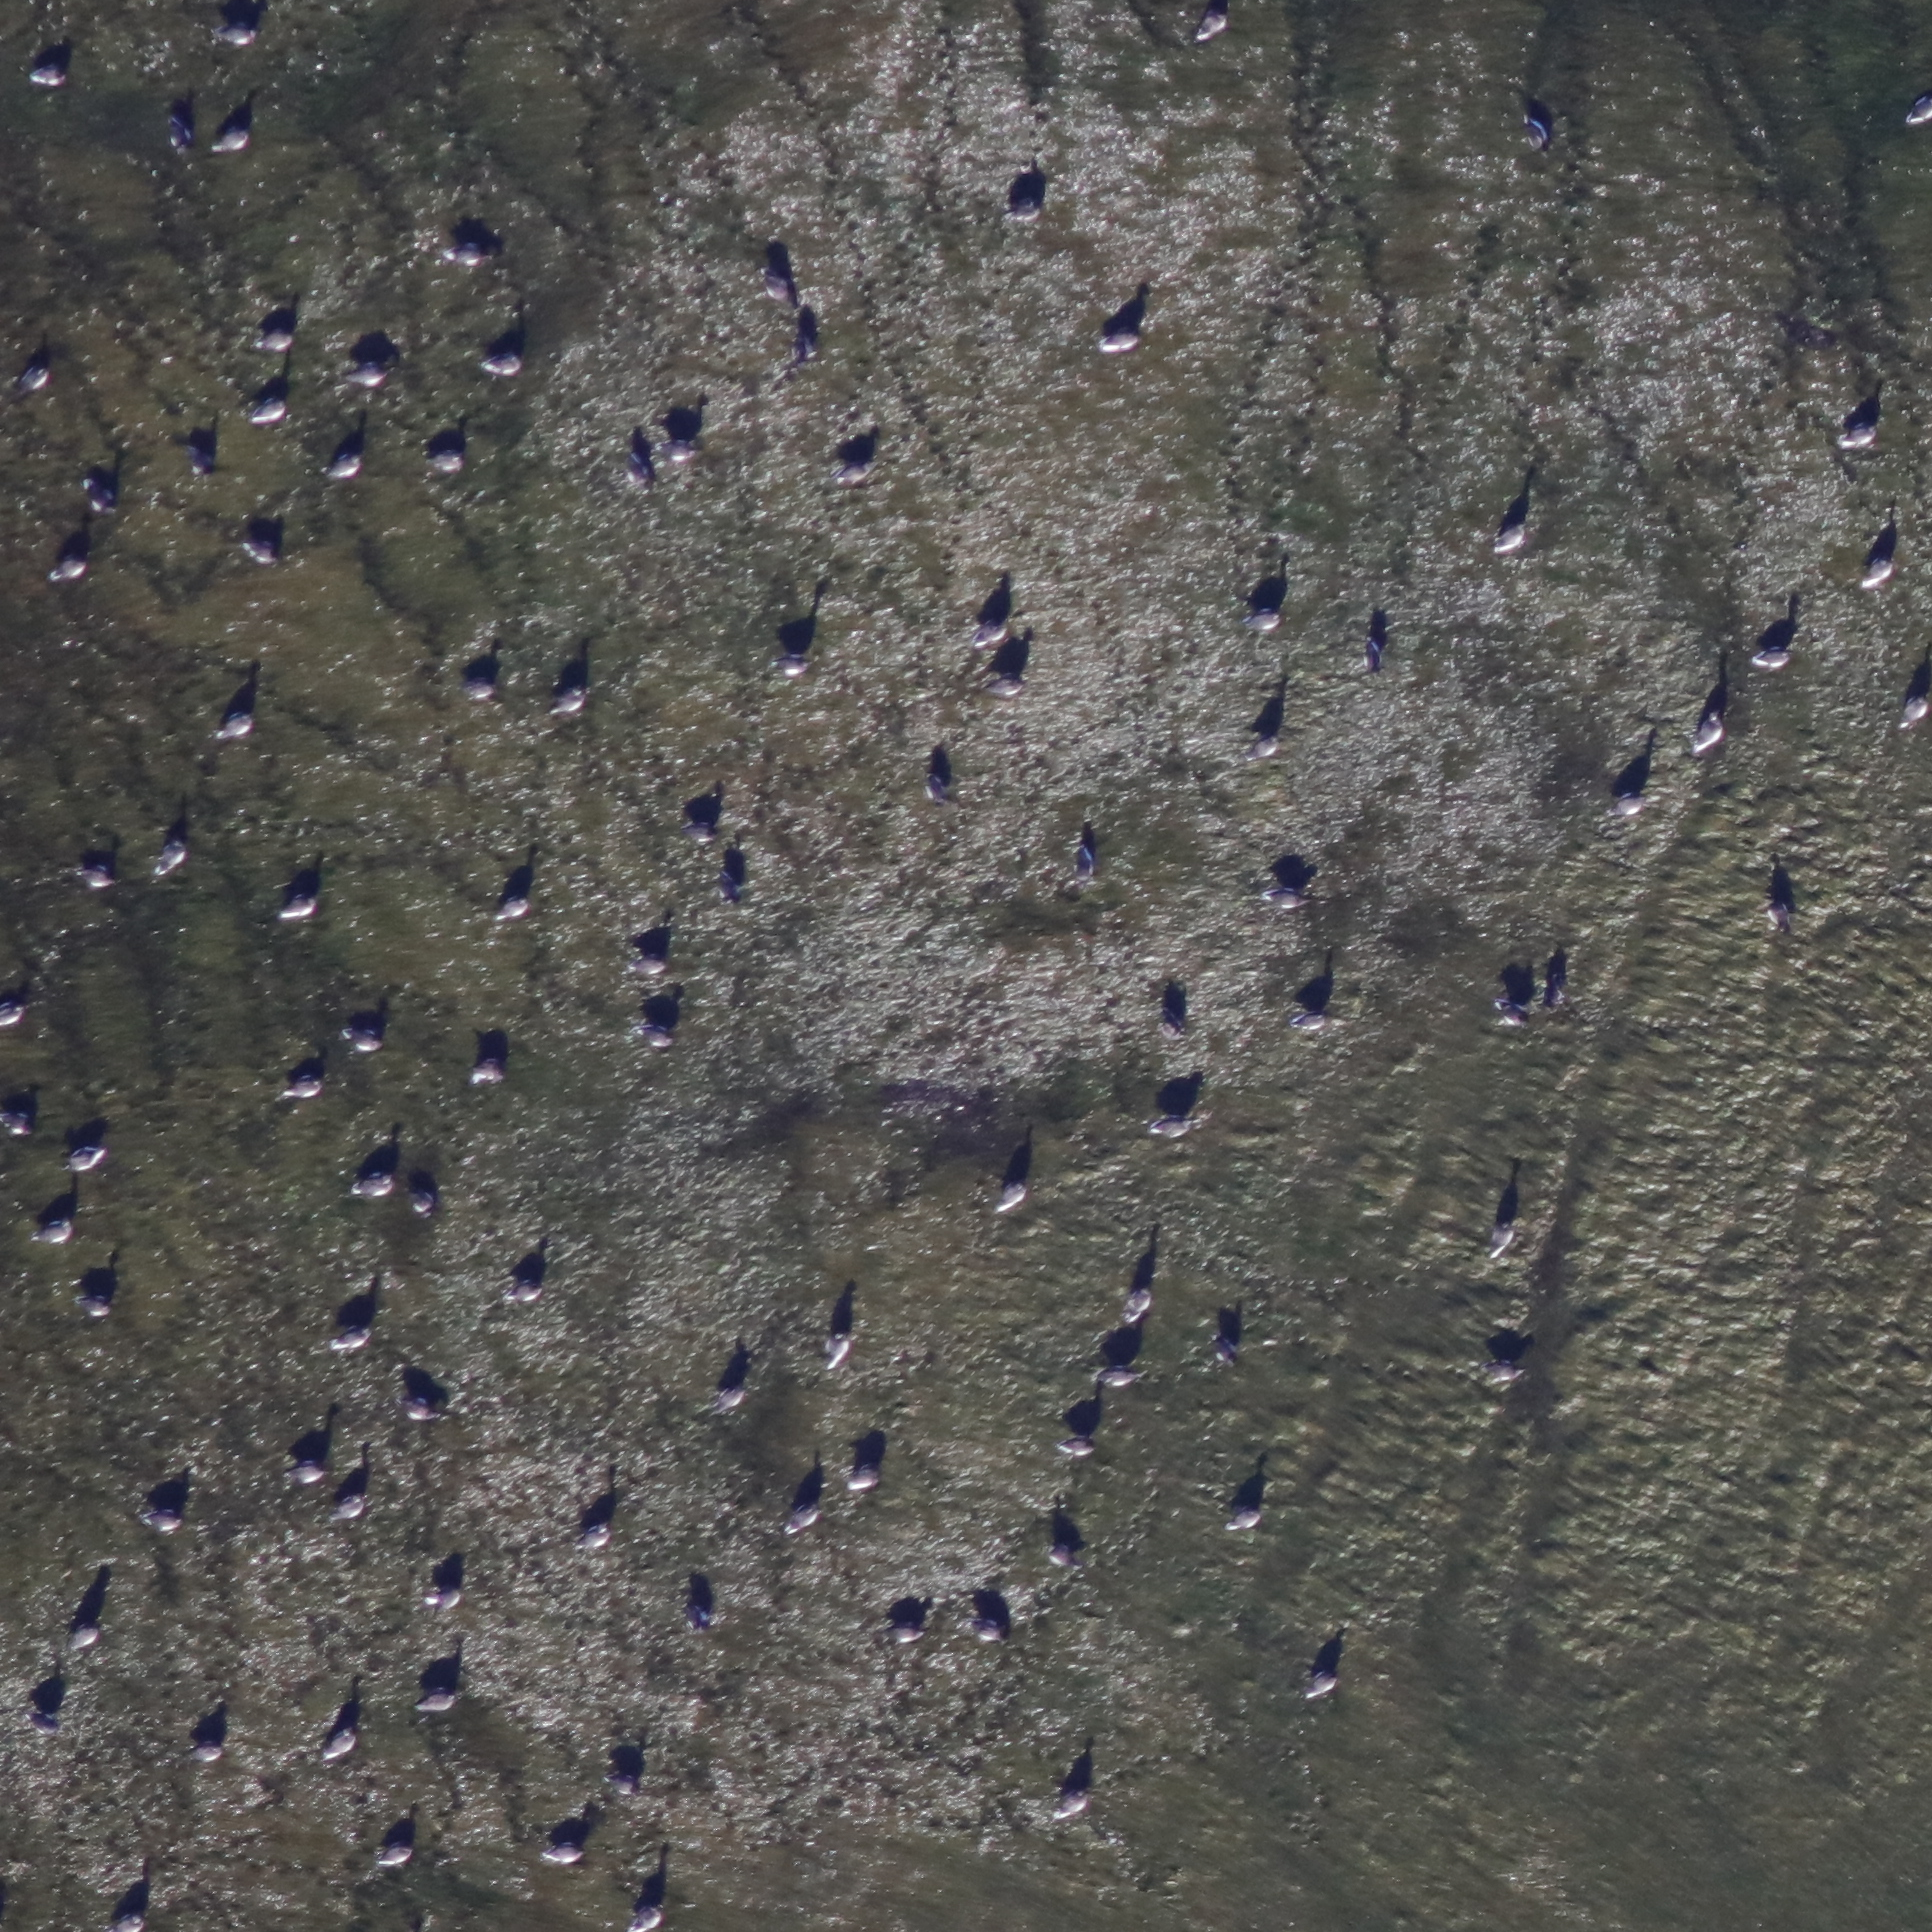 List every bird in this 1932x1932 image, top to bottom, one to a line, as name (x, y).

brant (1212, 25)
brant (237, 36)
brant (41, 79)
brant (1920, 112)
brant (239, 132)
brant (1541, 136)
brant (182, 141)
brant (1025, 210)
brant (468, 257)
brant (777, 281)
brant (281, 333)
brant (1124, 342)
brant (801, 353)
brant (508, 359)
brant (1520, 361)
brant (359, 364)
brant (37, 379)
brant (278, 411)
brant (1857, 438)
brant (674, 452)
brant (451, 457)
brant (353, 459)
brant (208, 465)
brant (639, 469)
brant (848, 480)
brant (93, 493)
brant (1514, 539)
brant (260, 553)
brant (61, 569)
brant (1879, 573)
brant (1263, 615)
brant (992, 628)
brant (1373, 659)
brant (1768, 660)
brant (795, 664)
brant (1008, 691)
brant (474, 692)
brant (568, 697)
brant (1915, 718)
brant (232, 725)
brant (1701, 730)
brant (1265, 755)
brant (934, 792)
brant (1631, 795)
brant (704, 830)
brant (174, 855)
brant (1085, 866)
brant (104, 874)
brant (728, 884)
brant (301, 905)
brant (1287, 906)
brant (520, 910)
brant (1778, 915)
brant (652, 965)
brant (1566, 988)
brant (21, 1013)
brant (1522, 1013)
brant (1314, 1016)
brant (1173, 1020)
brant (655, 1037)
brant (362, 1043)
brant (492, 1075)
brant (303, 1086)
brant (20, 1125)
brant (1169, 1127)
brant (90, 1162)
brant (371, 1181)
brant (1012, 1196)
brant (421, 1204)
brant (56, 1234)
brant (1503, 1237)
brant (534, 1283)
brant (1138, 1303)
brant (92, 1309)
brant (342, 1341)
brant (1226, 1352)
brant (832, 1357)
brant (1505, 1374)
brant (1111, 1378)
brant (728, 1400)
brant (423, 1405)
brant (1082, 1444)
brant (310, 1464)
brant (865, 1480)
brant (351, 1508)
brant (803, 1517)
brant (1247, 1518)
brant (167, 1519)
brant (592, 1539)
brant (1064, 1556)
brant (449, 1596)
brant (700, 1626)
brant (982, 1629)
brant (898, 1630)
brant (86, 1638)
brant (1323, 1683)
brant (440, 1712)
brant (46, 1729)
brant (345, 1745)
brant (210, 1754)
brant (628, 1788)
brant (1069, 1808)
brant (570, 1851)
brant (391, 1852)
brant (644, 1912)
brant (124, 1929)